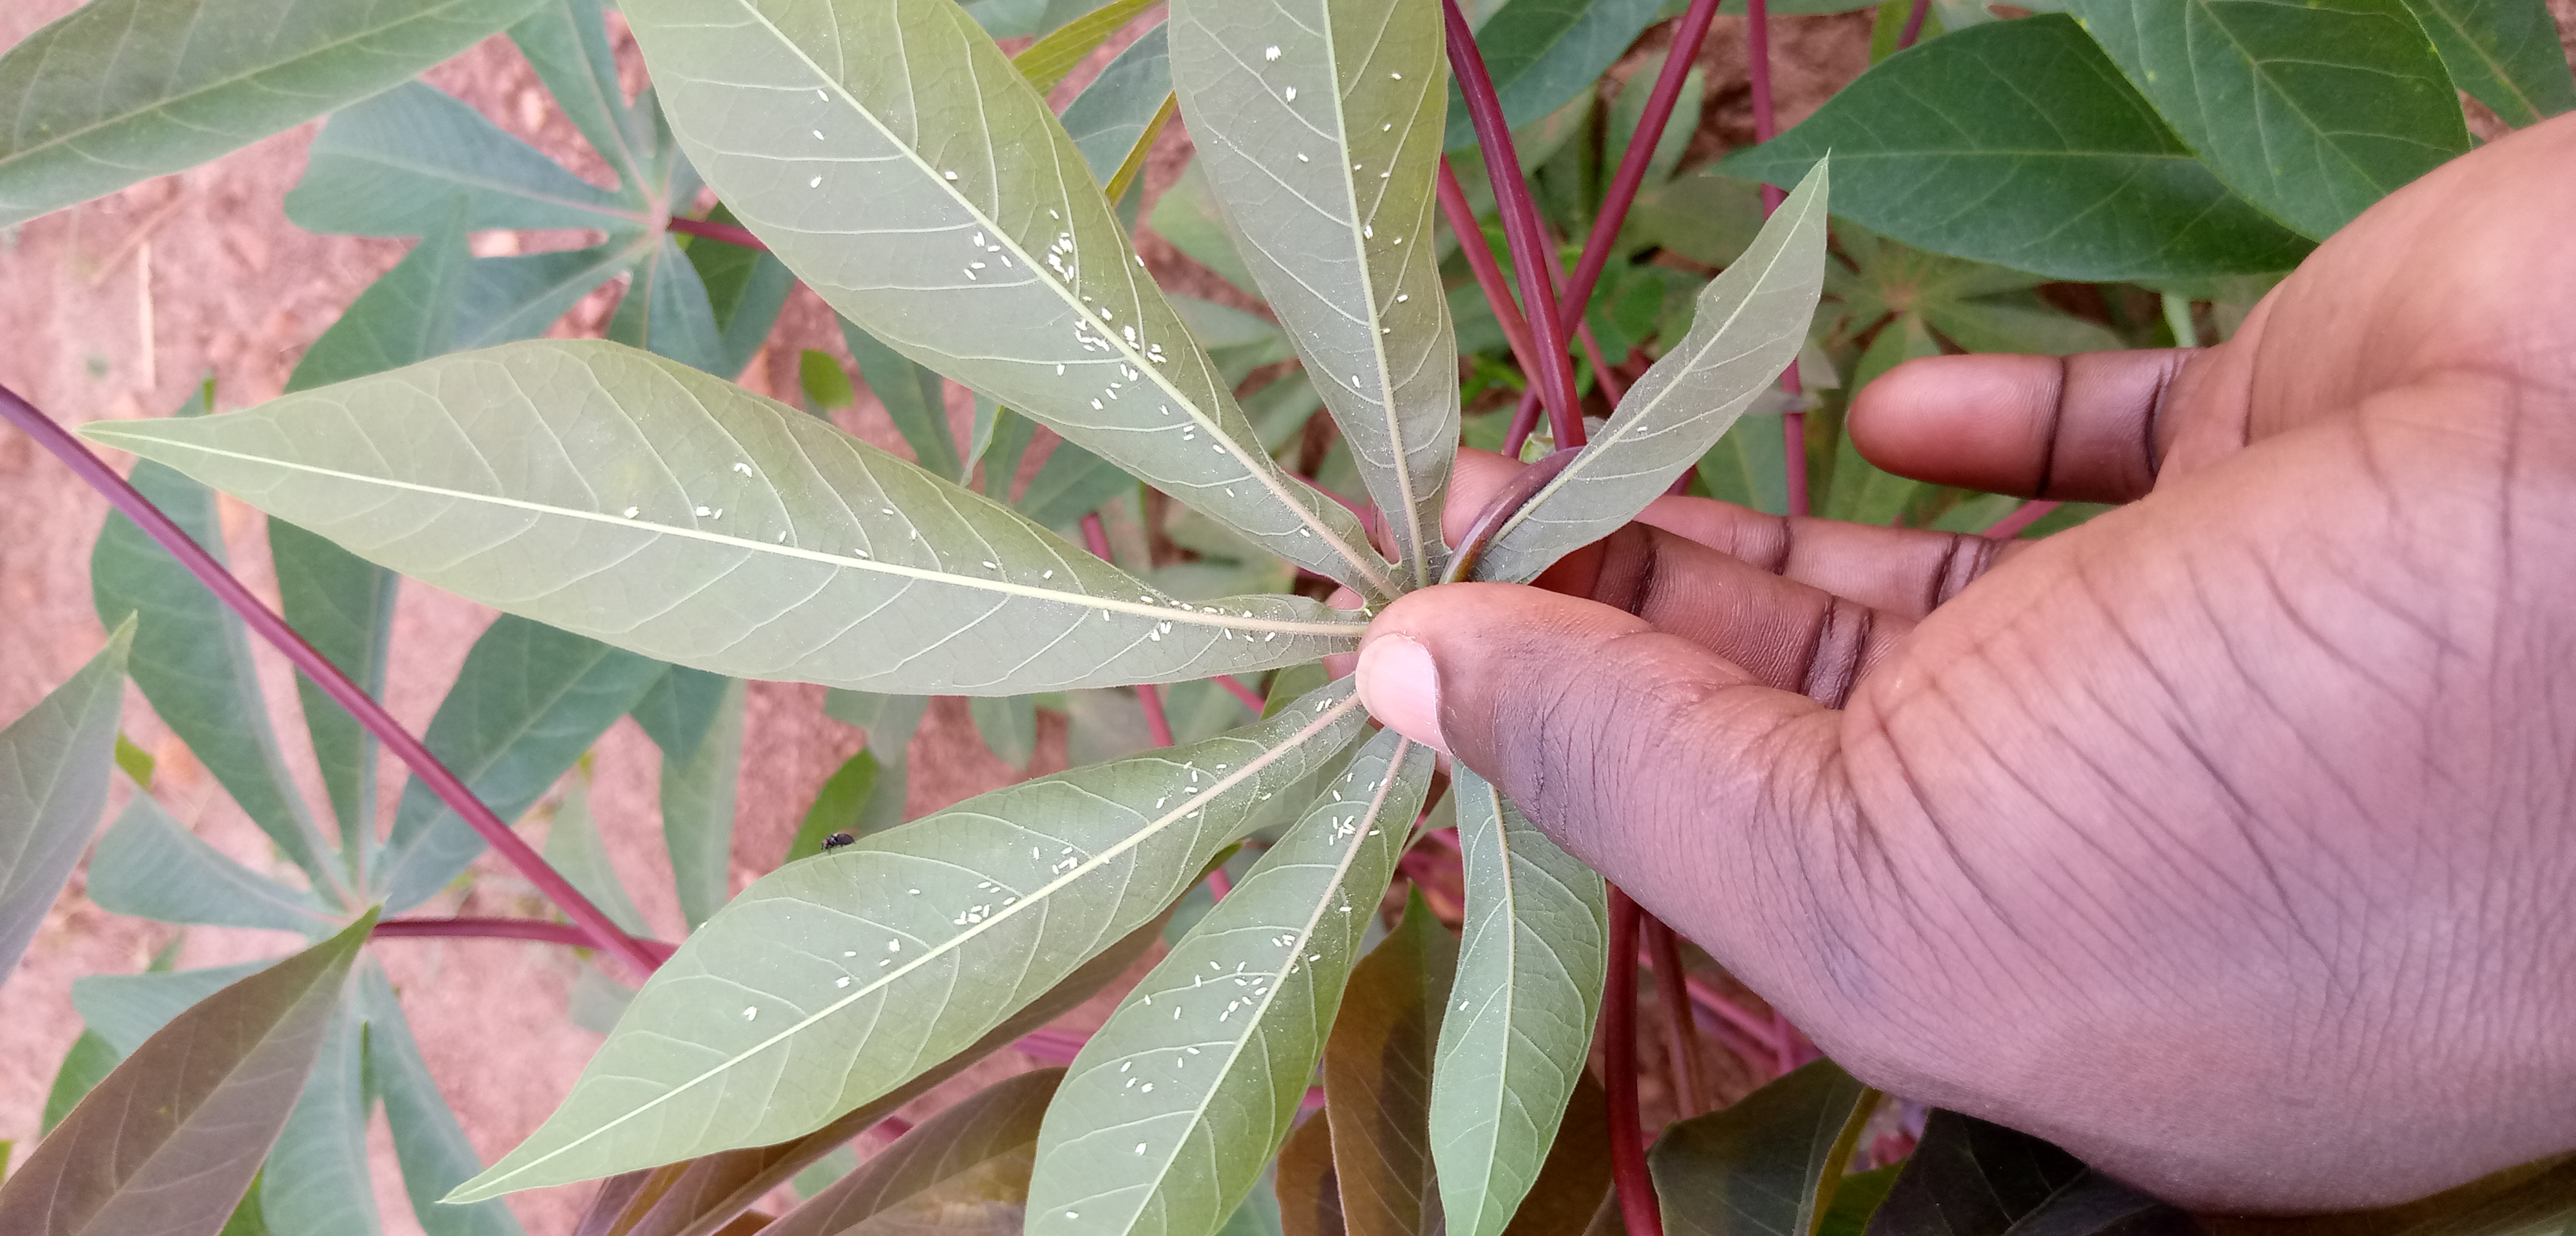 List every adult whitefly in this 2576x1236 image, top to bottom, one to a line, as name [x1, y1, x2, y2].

whitefly [1273, 42, 1283, 61]
whitefly [1269, 45, 1275, 64]
whitefly [1264, 46, 1271, 62]
whitefly [1388, 70, 1404, 81]
whitefly [1284, 84, 1292, 102]
whitefly [1290, 86, 1300, 100]
whitefly [815, 87, 831, 103]
whitefly [1381, 122, 1392, 135]
whitefly [811, 127, 826, 141]
whitefly [1296, 151, 1309, 164]
whitefly [1352, 161, 1363, 173]
whitefly [942, 169, 958, 176]
whitefly [1378, 170, 1390, 180]
whitefly [809, 174, 825, 191]
whitefly [944, 175, 961, 182]
whitefly [1048, 207, 1061, 221]
whitefly [1365, 223, 1376, 238]
whitefly [976, 229, 989, 247]
whitefly [1363, 229, 1371, 242]
whitefly [1059, 230, 1071, 238]
whitefly [971, 232, 981, 249]
whitefly [1392, 234, 1405, 247]
whitefly [986, 243, 1003, 253]
whitefly [1049, 243, 1065, 255]
whitefly [999, 252, 1012, 268]
whitefly [1133, 253, 1145, 268]
whitefly [1048, 258, 1064, 267]
whitefly [968, 259, 987, 271]
whitefly [1067, 263, 1079, 279]
whitefly [1052, 264, 1065, 274]
whitefly [962, 267, 977, 283]
whitefly [1063, 272, 1072, 285]
whitefly [1396, 293, 1410, 304]
whitefly [1081, 294, 1094, 304]
whitefly [1099, 310, 1117, 323]
whitefly [1072, 319, 1090, 330]
whitefly [1122, 324, 1137, 332]
whitefly [1381, 324, 1392, 336]
whitefly [1074, 329, 1085, 342]
whitefly [1124, 331, 1139, 342]
whitefly [1091, 335, 1103, 347]
whitefly [1101, 339, 1111, 353]
whitefly [1126, 340, 1141, 350]
whitefly [1150, 341, 1164, 349]
whitefly [1082, 342, 1096, 353]
whitefly [1151, 347, 1163, 355]
whitefly [1146, 350, 1157, 364]
whitefly [1155, 353, 1168, 364]
whitefly [1054, 362, 1066, 377]
whitefly [1119, 362, 1128, 377]
whitefly [1128, 368, 1140, 383]
whitefly [1350, 373, 1362, 389]
whitefly [1110, 381, 1123, 389]
whitefly [1104, 386, 1117, 401]
whitefly [1092, 395, 1104, 411]
whitefly [1090, 400, 1100, 411]
whitefly [1158, 402, 1169, 416]
whitefly [1180, 423, 1196, 433]
whitefly [1636, 424, 1651, 433]
whitefly [1182, 433, 1195, 443]
whitefly [1211, 443, 1227, 454]
whitefly [733, 460, 741, 473]
whitefly [741, 463, 753, 478]
whitefly [1224, 486, 1236, 498]
whitefly [694, 504, 712, 511]
whitefly [623, 505, 638, 513]
whitefly [881, 506, 895, 516]
whitefly [712, 508, 726, 520]
whitefly [696, 510, 713, 519]
whitefly [627, 512, 639, 520]
whitefly [909, 525, 919, 540]
whitefly [1298, 527, 1311, 538]
whitefly [777, 529, 788, 544]
whitefly [853, 545, 870, 559]
whitefly [981, 559, 997, 570]
whitefly [1043, 567, 1053, 581]
whitefly [1139, 594, 1155, 604]
whitefly [1169, 598, 1179, 607]
whitefly [1180, 601, 1193, 611]
whitefly [1362, 604, 1373, 617]
whitefly [1201, 605, 1217, 615]
whitefly [1101, 607, 1111, 623]
whitefly [1241, 608, 1253, 619]
whitefly [1158, 619, 1166, 633]
whitefly [1166, 620, 1173, 634]
whitefly [1224, 626, 1233, 641]
whitefly [1148, 628, 1157, 642]
whitefly [1153, 628, 1161, 642]
whitefly [1263, 631, 1278, 643]
whitefly [1243, 632, 1255, 643]
whitefly [1324, 697, 1334, 708]
whitefly [1316, 698, 1325, 713]
whitefly [1182, 759, 1193, 771]
whitefly [1215, 762, 1228, 771]
whitefly [1191, 769, 1198, 784]
whitefly [1345, 771, 1354, 783]
whitefly [1379, 776, 1391, 789]
whitefly [1367, 780, 1375, 792]
whitefly [1183, 785, 1200, 794]
whitefly [1331, 787, 1342, 801]
whitefly [1260, 791, 1273, 803]
whitefly [1153, 796, 1170, 809]
whitefly [1186, 810, 1201, 819]
whitefly [1332, 814, 1339, 829]
whitefly [1343, 814, 1358, 824]
whitefly [1345, 823, 1354, 830]
whitefly [1338, 825, 1344, 840]
whitefly [1343, 827, 1354, 837]
whitefly [1368, 828, 1381, 838]
whitefly [1328, 832, 1335, 847]
whitefly [1031, 845, 1042, 860]
whitefly [1060, 845, 1075, 855]
whitefly [1068, 855, 1079, 870]
whitefly [1057, 859, 1069, 868]
whitefly [1050, 862, 1060, 875]
whitefly [976, 879, 994, 889]
whitefly [989, 886, 1003, 895]
whitefly [907, 886, 922, 896]
whitefly [1001, 895, 1017, 907]
whitefly [982, 903, 992, 919]
whitefly [970, 904, 983, 913]
whitefly [1338, 904, 1354, 913]
whitefly [959, 909, 967, 919]
whitefly [968, 913, 983, 924]
whitefly [954, 918, 967, 925]
whitefly [1282, 933, 1297, 942]
whitefly [894, 936, 904, 953]
whitefly [1270, 936, 1282, 948]
whitefly [1282, 938, 1292, 948]
whitefly [887, 939, 895, 952]
whitefly [842, 949, 858, 959]
whitefly [1308, 953, 1321, 964]
whitefly [877, 956, 893, 970]
whitefly [1208, 959, 1222, 970]
whitefly [1236, 959, 1247, 973]
whitefly [1290, 966, 1301, 974]
whitefly [1193, 971, 1203, 988]
whitefly [835, 975, 851, 982]
whitefly [1250, 976, 1264, 988]
whitefly [838, 980, 851, 988]
whitefly [1254, 986, 1269, 996]
whitefly [1142, 992, 1153, 1005]
whitefly [1241, 994, 1255, 1006]
whitefly [1227, 998, 1240, 1013]
whitefly [1457, 998, 1472, 1013]
whitefly [743, 1003, 755, 1015]
whitefly [1171, 1005, 1183, 1022]
whitefly [748, 1007, 758, 1020]
whitefly [1218, 1009, 1230, 1022]
whitefly [1185, 1045, 1202, 1056]
whitefly [1176, 1053, 1185, 1069]
whitefly [1120, 1058, 1132, 1074]
whitefly [1124, 1075, 1137, 1089]
whitefly [1141, 1081, 1154, 1093]
whitefly [1133, 1141, 1147, 1156]
whitefly [1063, 1209, 1080, 1221]